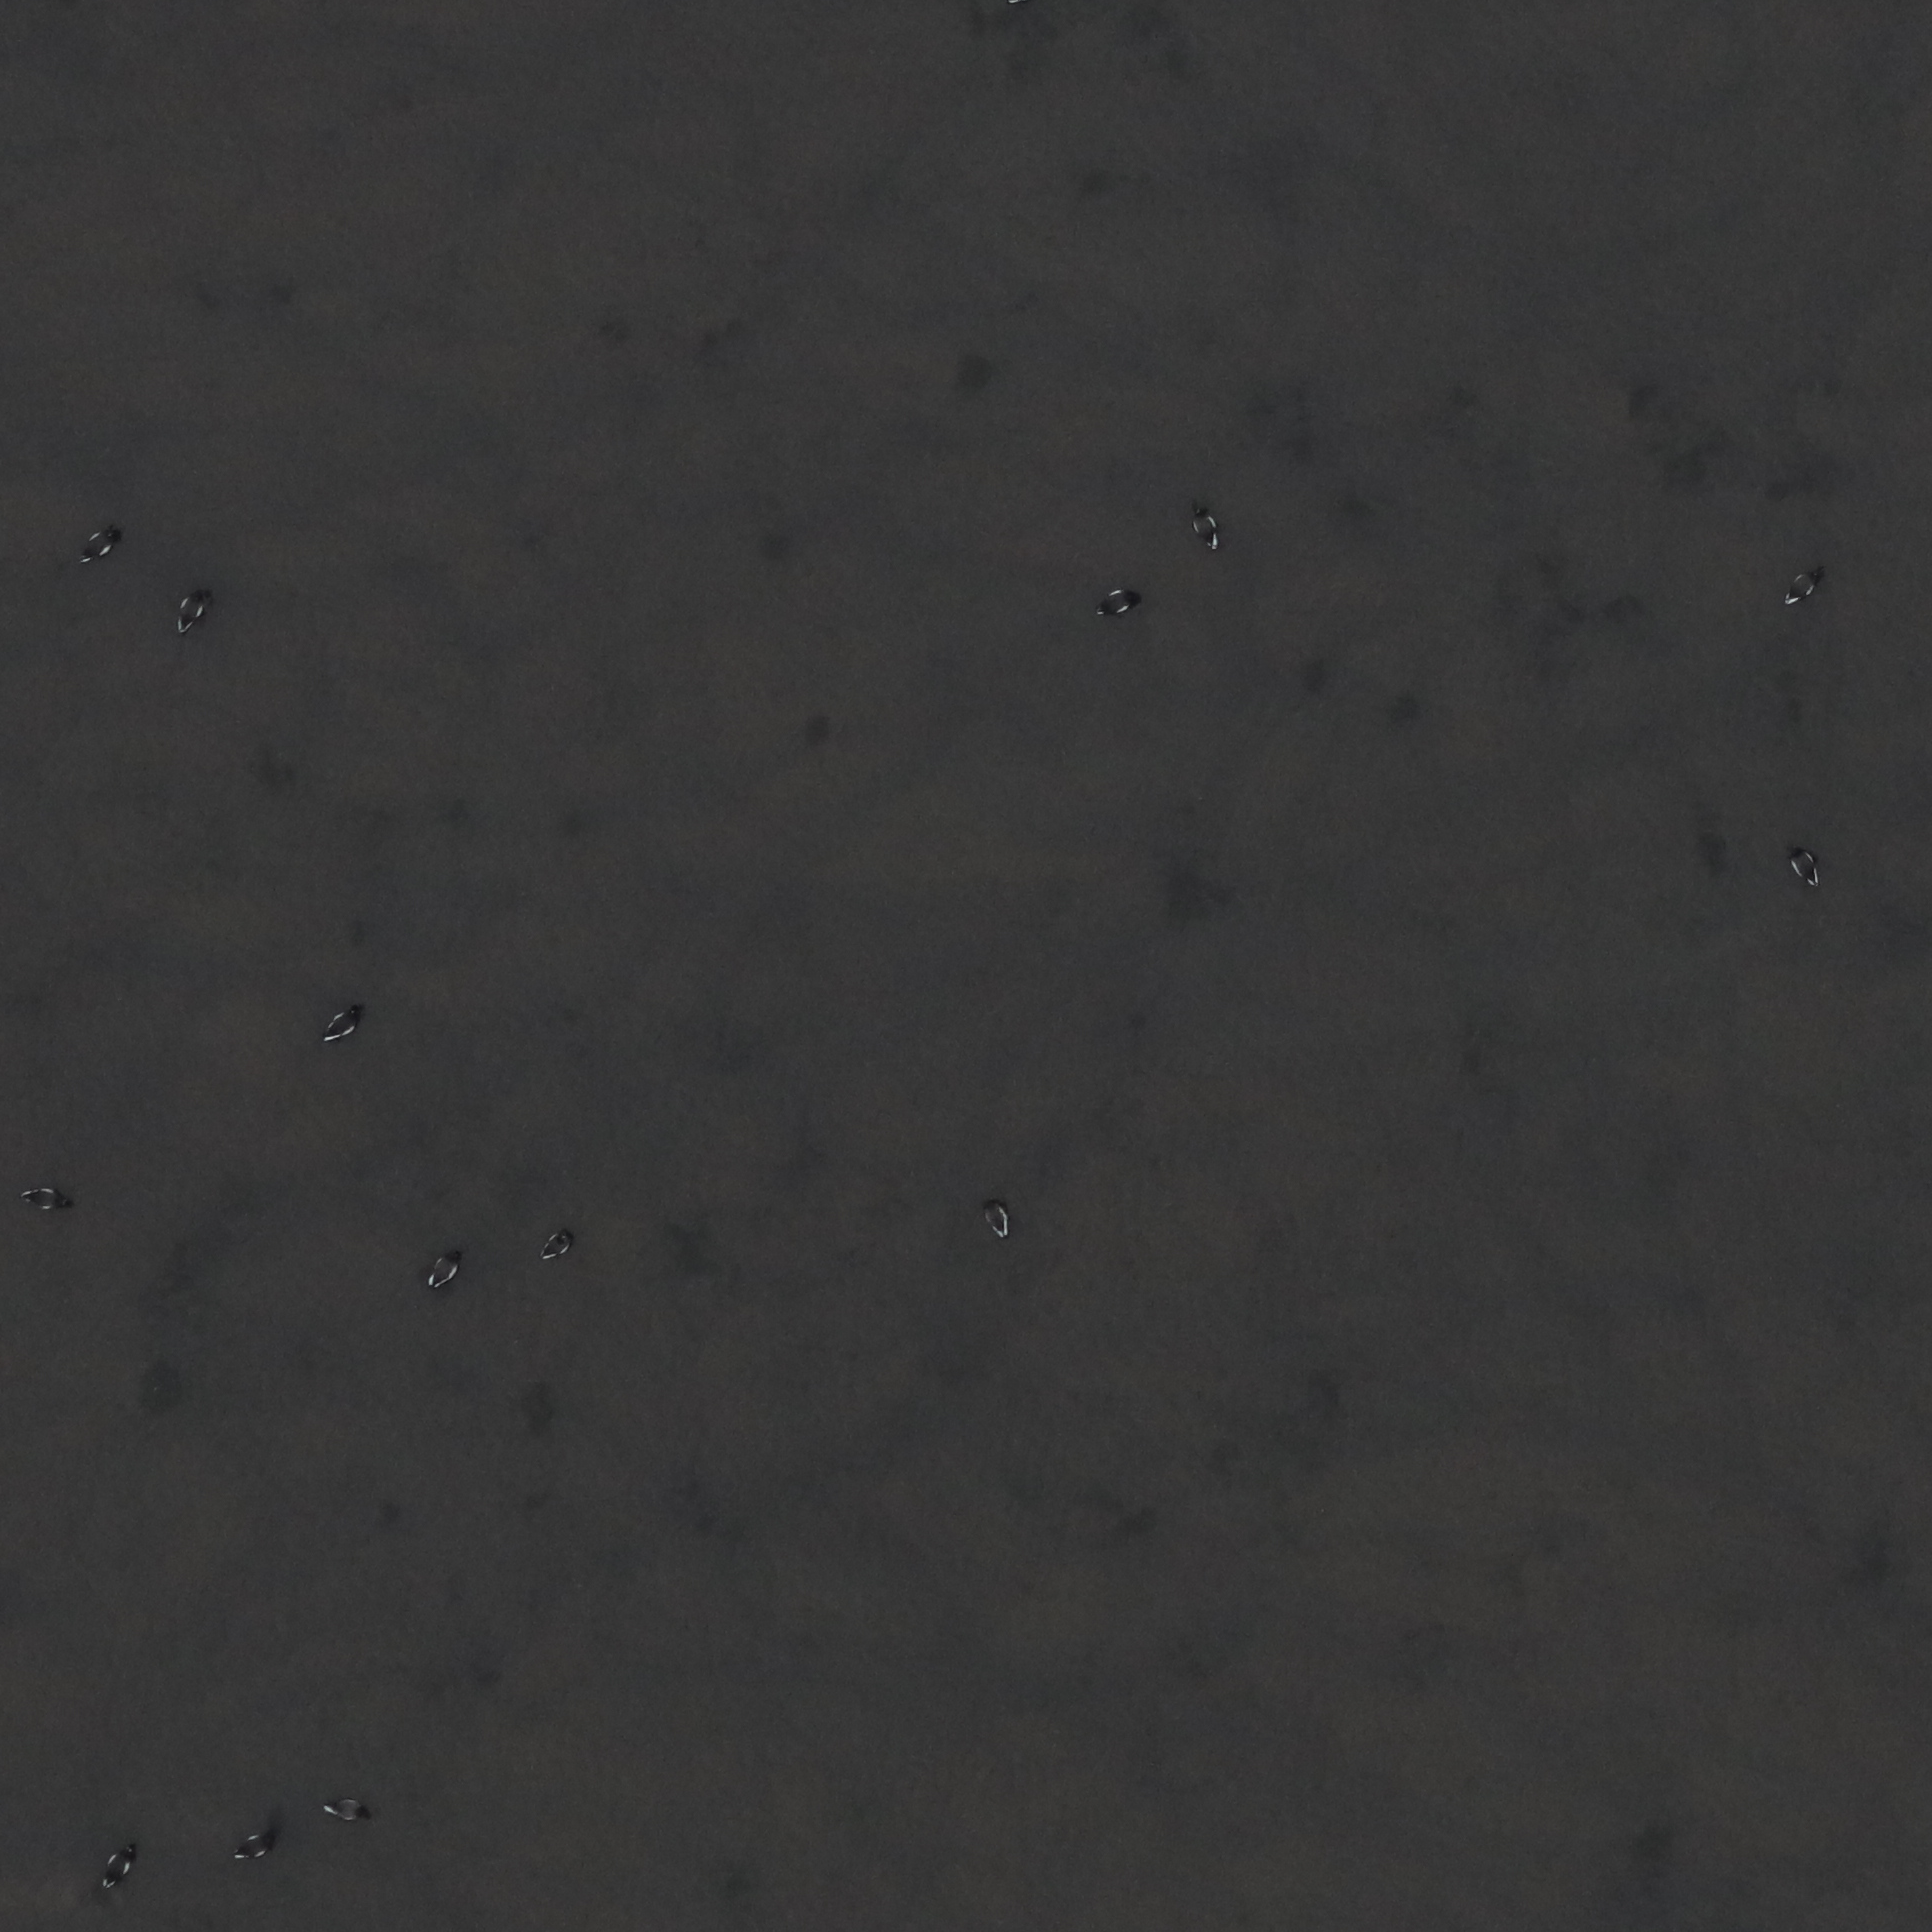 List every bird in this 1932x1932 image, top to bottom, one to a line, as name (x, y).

brant (1205, 524)
brant (99, 544)
brant (1794, 590)
brant (1117, 604)
brant (192, 610)
brant (1805, 866)
brant (342, 1025)
brant (55, 1196)
brant (998, 1214)
brant (564, 1247)
brant (446, 1269)
brant (348, 1815)
brant (255, 1847)
brant (120, 1865)